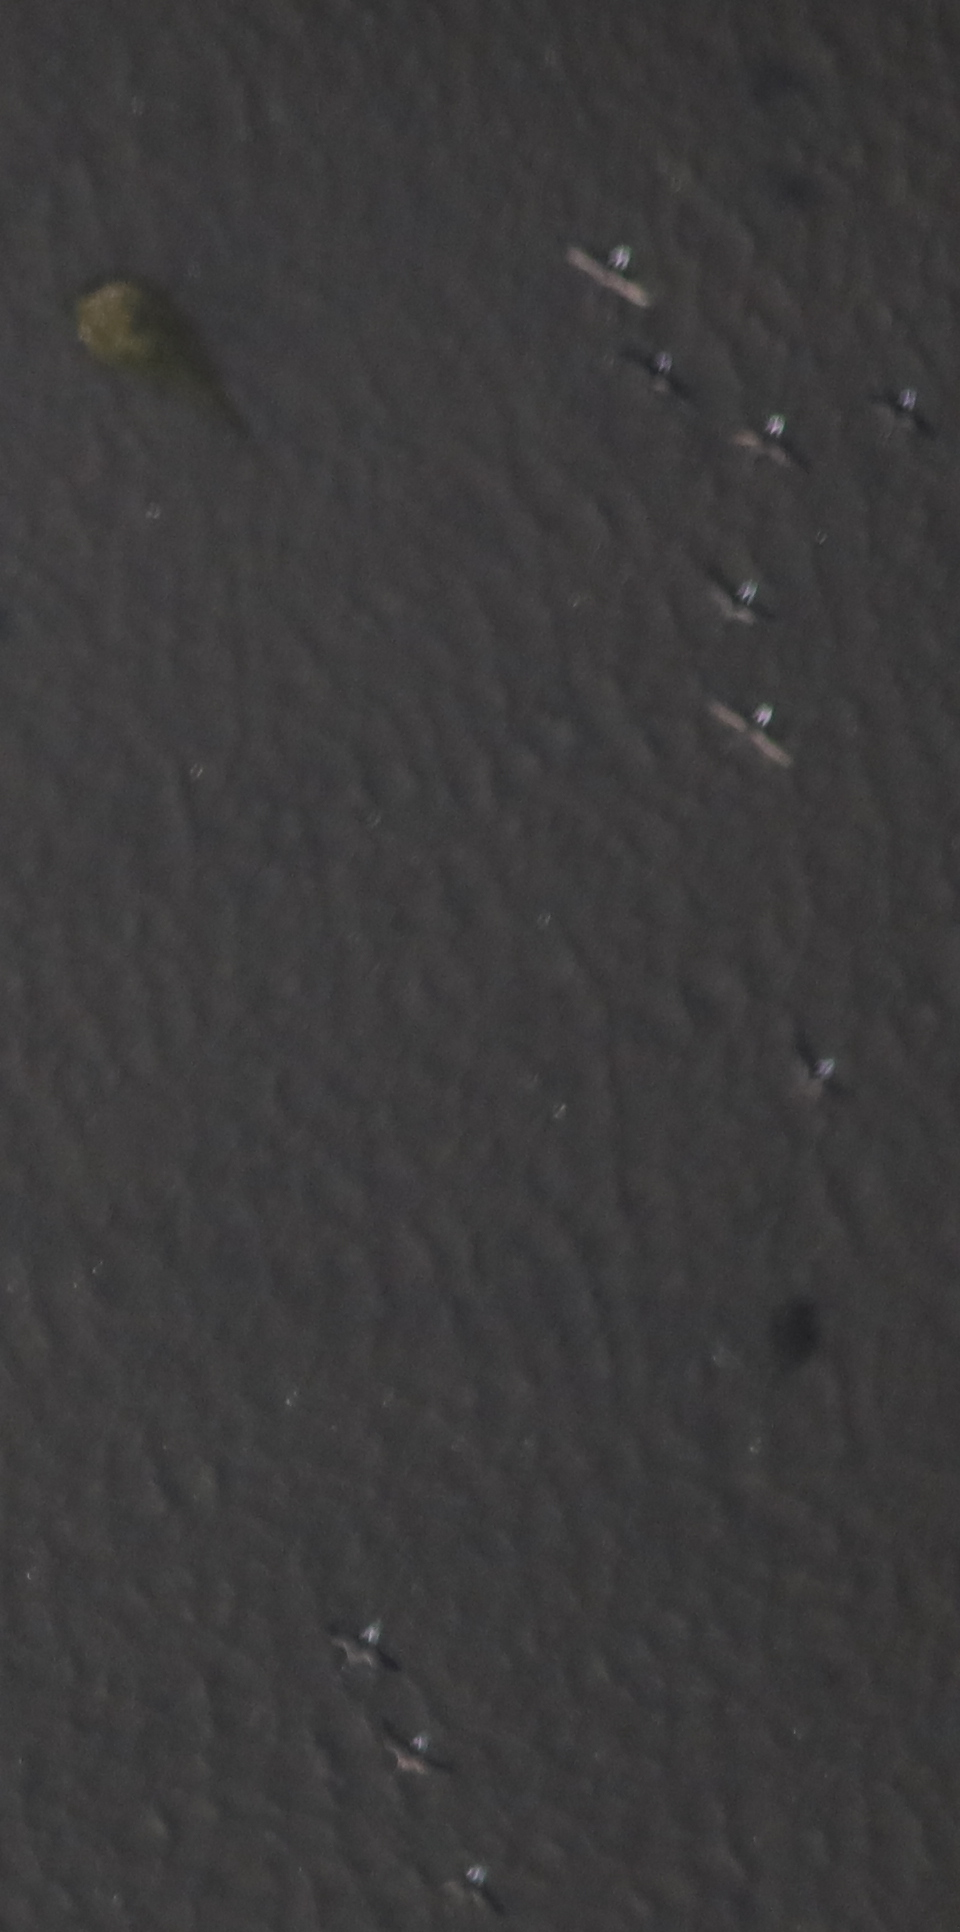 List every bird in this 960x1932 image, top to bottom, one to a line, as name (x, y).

brant (604, 281)
brant (654, 378)
brant (897, 414)
brant (764, 445)
brant (737, 605)
brant (751, 727)
brant (818, 1078)
brant (355, 1652)
brant (404, 1759)
brant (470, 1880)